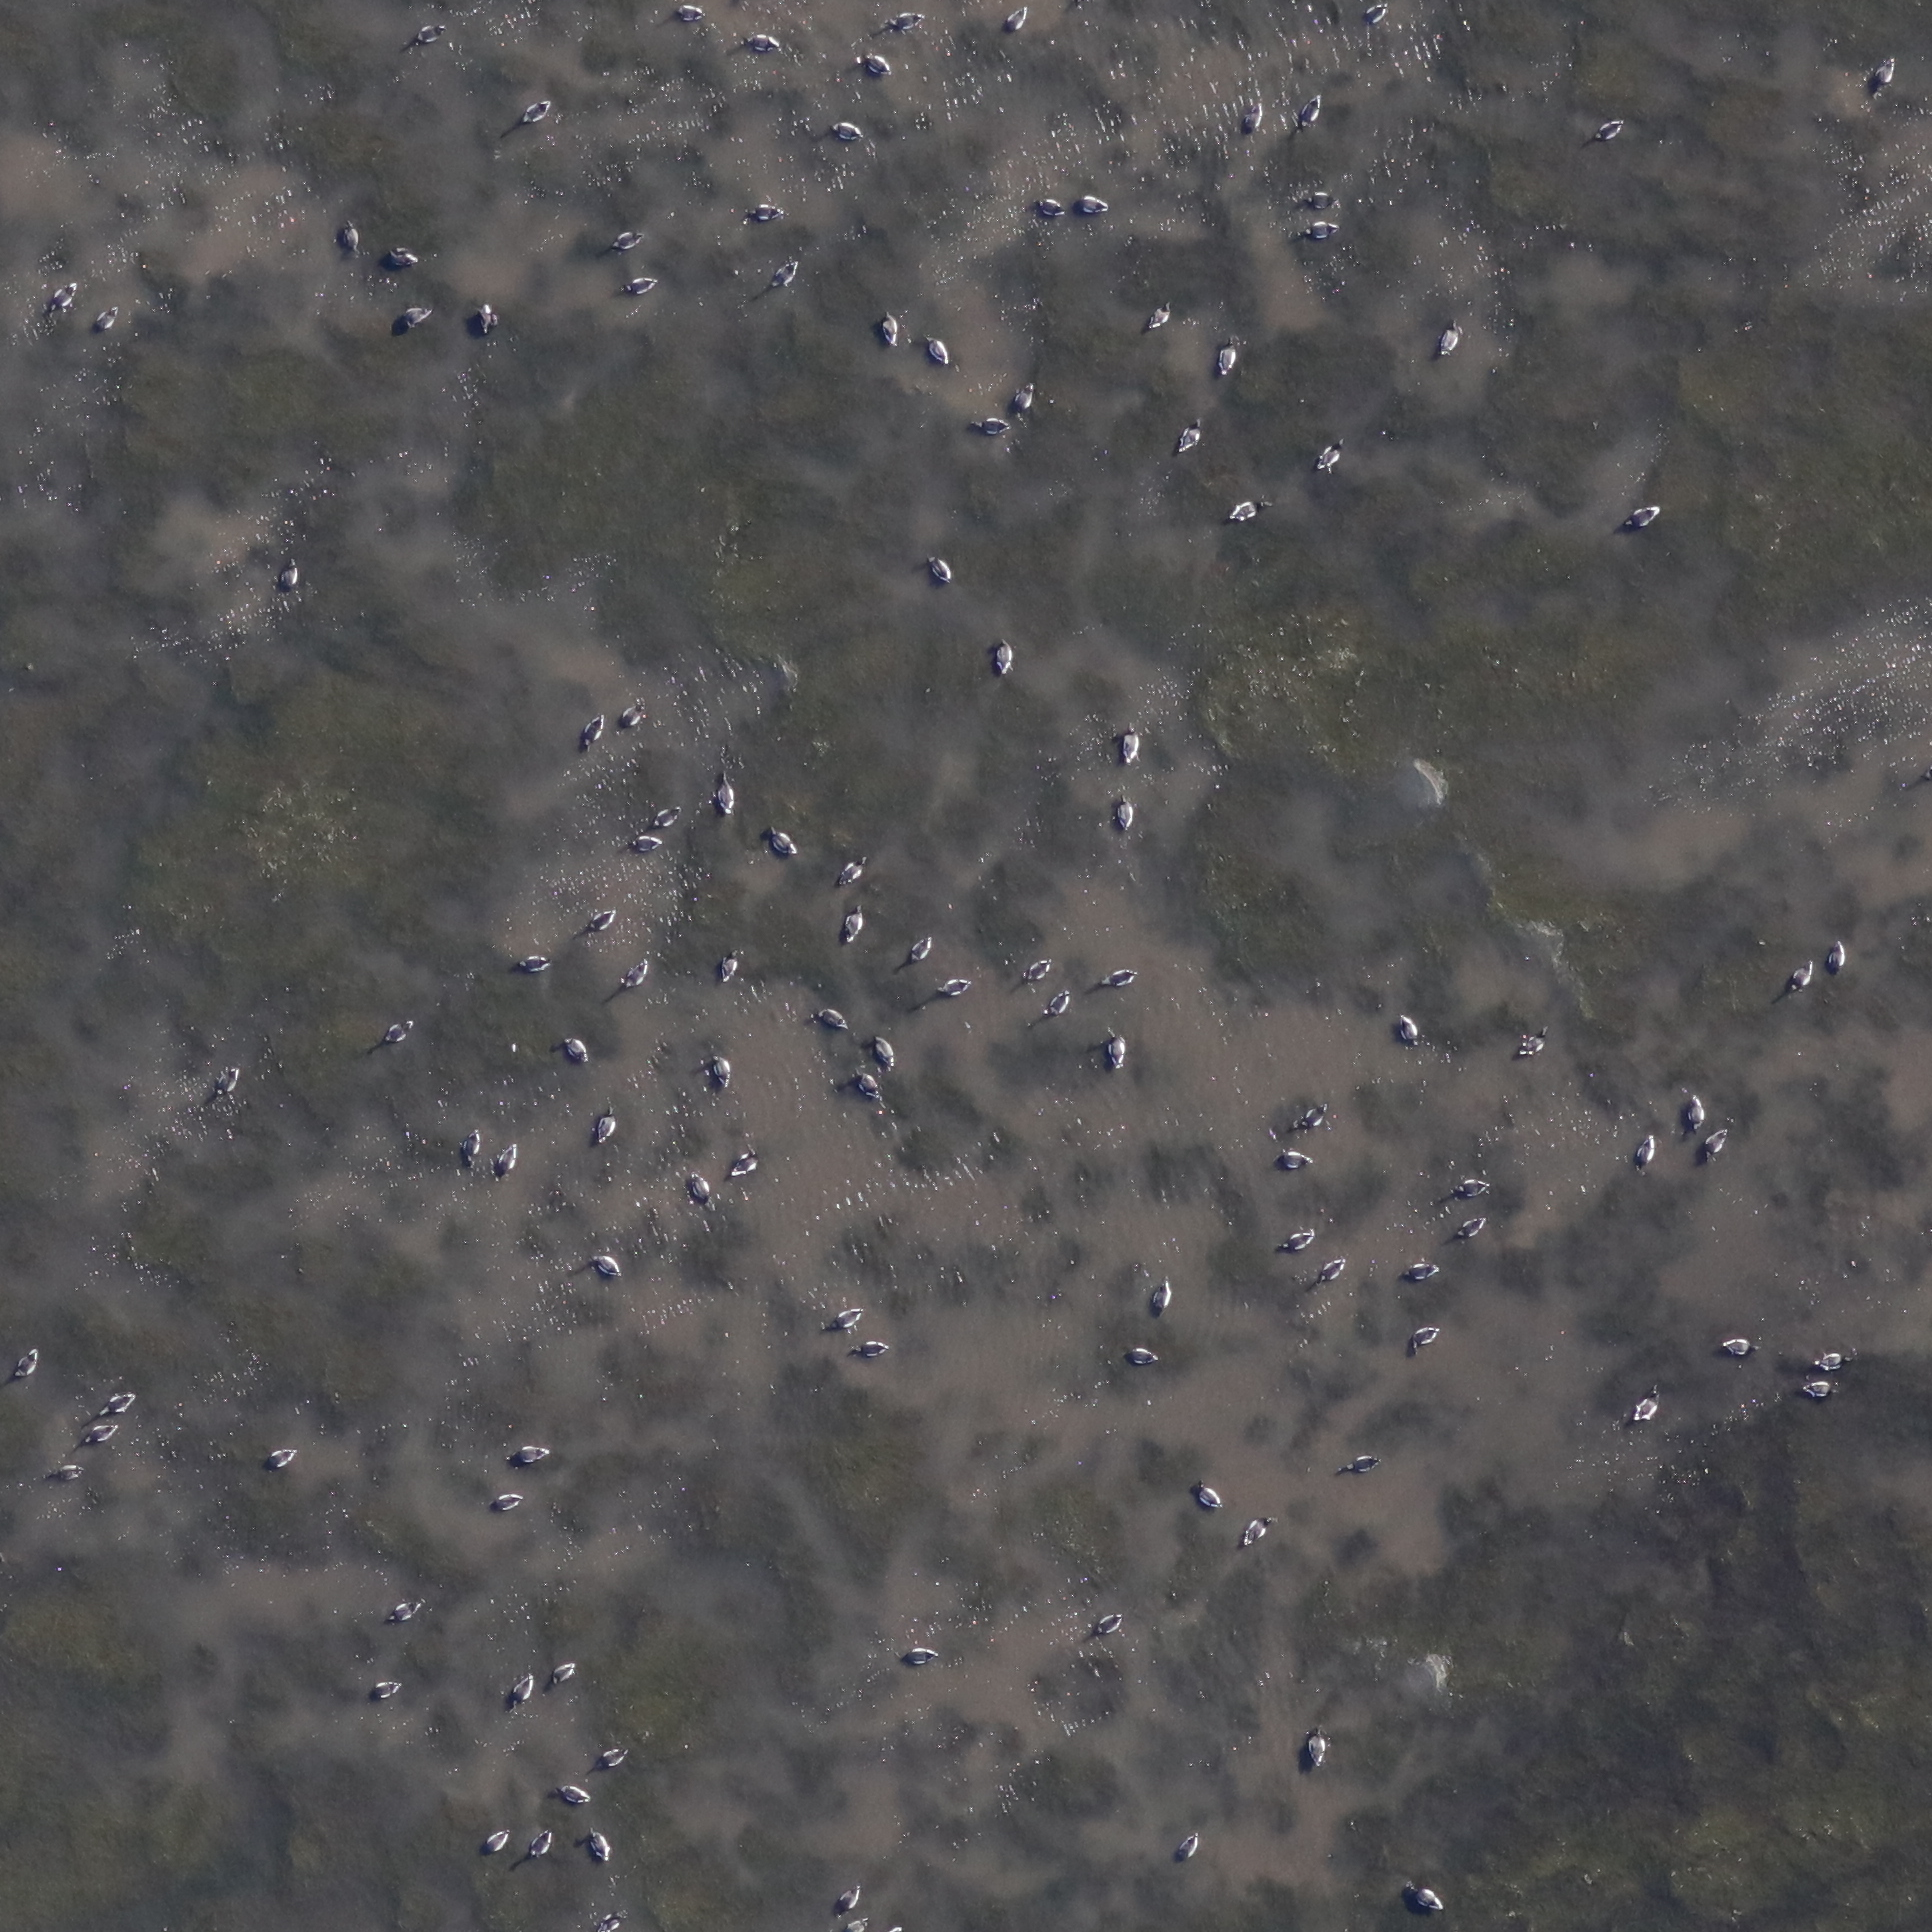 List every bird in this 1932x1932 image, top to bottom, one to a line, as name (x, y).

brant (689, 13)
brant (1376, 14)
brant (911, 19)
brant (1017, 19)
brant (427, 33)
brant (760, 40)
brant (876, 65)
brant (1886, 72)
brant (1311, 111)
brant (539, 112)
brant (1254, 118)
brant (847, 131)
brant (1609, 131)
brant (1317, 199)
brant (1091, 205)
brant (1051, 208)
brant (764, 212)
brant (1322, 230)
brant (352, 237)
brant (628, 241)
brant (402, 256)
brant (786, 274)
brant (641, 286)
brant (64, 298)
brant (417, 315)
brant (487, 315)
brant (1159, 317)
brant (106, 319)
brant (890, 326)
brant (1450, 337)
brant (937, 350)
brant (1227, 359)
brant (1024, 399)
brant (992, 426)
brant (1190, 436)
brant (1326, 457)
brant (1246, 508)
brant (1644, 518)
brant (940, 569)
brant (290, 576)
brant (1003, 655)
brant (631, 715)
brant (594, 729)
brant (1131, 747)
brant (728, 797)
brant (1122, 809)
brant (666, 818)
brant (647, 840)
brant (782, 842)
brant (852, 869)
brant (603, 923)
brant (853, 926)
brant (919, 950)
brant (1836, 955)
brant (533, 963)
brant (729, 966)
brant (1037, 972)
brant (1801, 976)
brant (1123, 978)
brant (635, 980)
brant (955, 987)
brant (1059, 1004)
brant (834, 1021)
brant (1408, 1031)
brant (397, 1032)
brant (1535, 1043)
brant (575, 1049)
brant (883, 1049)
brant (1116, 1051)
brant (722, 1070)
brant (868, 1084)
brant (227, 1087)
brant (1696, 1114)
brant (1313, 1117)
brant (604, 1128)
brant (1716, 1142)
brant (468, 1145)
brant (1645, 1152)
brant (508, 1159)
brant (1294, 1160)
brant (746, 1167)
brant (1476, 1185)
brant (701, 1187)
brant (1471, 1228)
brant (1300, 1240)
brant (607, 1264)
brant (1332, 1270)
brant (1422, 1271)
brant (1161, 1297)
brant (846, 1314)
brant (1425, 1337)
brant (1739, 1344)
brant (873, 1348)
brant (1141, 1356)
brant (1829, 1362)
brant (26, 1363)
brant (1820, 1389)
brant (117, 1402)
brant (1648, 1407)
brant (101, 1432)
brant (530, 1454)
brant (280, 1459)
brant (1364, 1463)
brant (70, 1472)
brant (1208, 1496)
brant (507, 1503)
brant (1257, 1530)
brant (402, 1612)
brant (1108, 1624)
brant (918, 1649)
brant (562, 1672)
brant (385, 1689)
brant (522, 1689)
brant (1316, 1745)
brant (614, 1757)
brant (574, 1794)
brant (496, 1841)
brant (539, 1845)
brant (599, 1845)
brant (1189, 1846)
brant (849, 1899)
brant (1428, 1899)
brant (610, 1925)
brant (853, 1929)